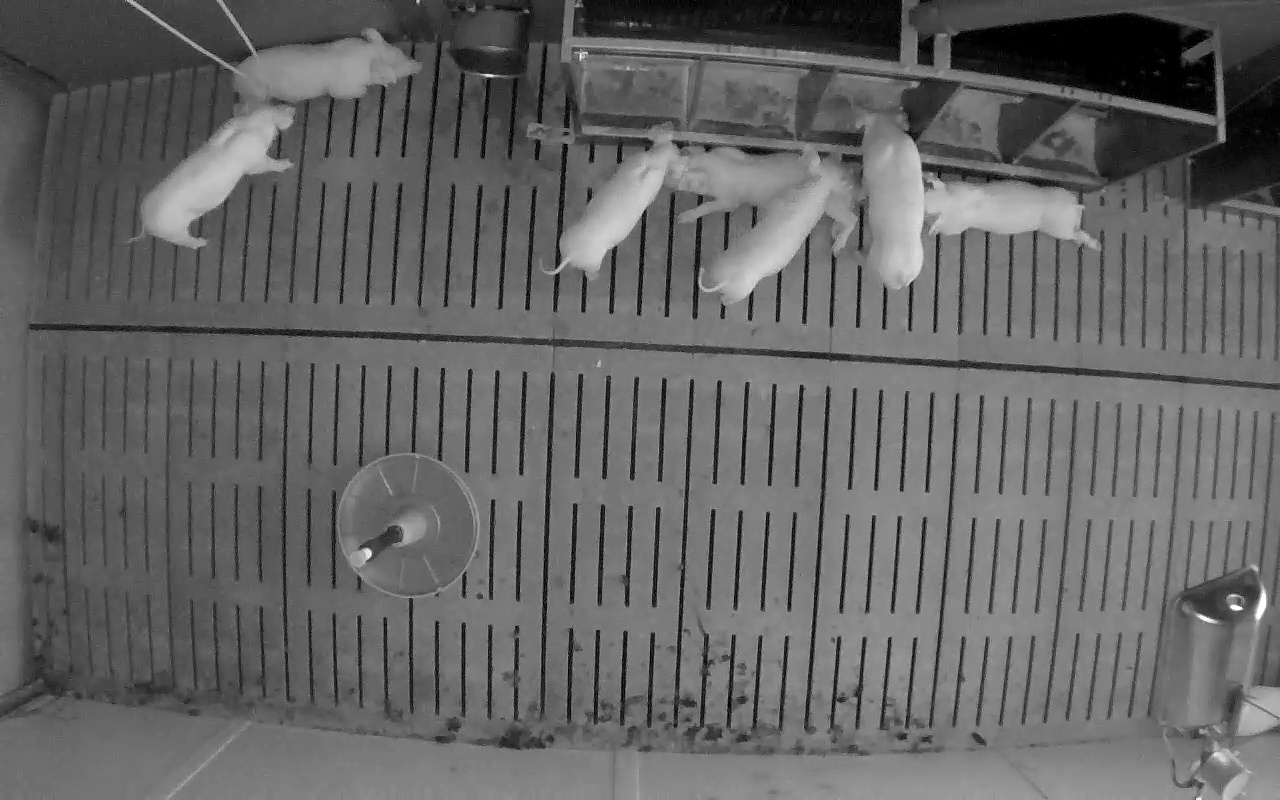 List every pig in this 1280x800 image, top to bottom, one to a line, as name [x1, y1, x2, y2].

pig [228, 28, 424, 104]
pig [124, 101, 297, 253]
pig [853, 102, 927, 291]
pig [538, 119, 691, 283]
pig [665, 142, 871, 259]
pig [694, 143, 856, 306]
pig [923, 171, 1104, 251]